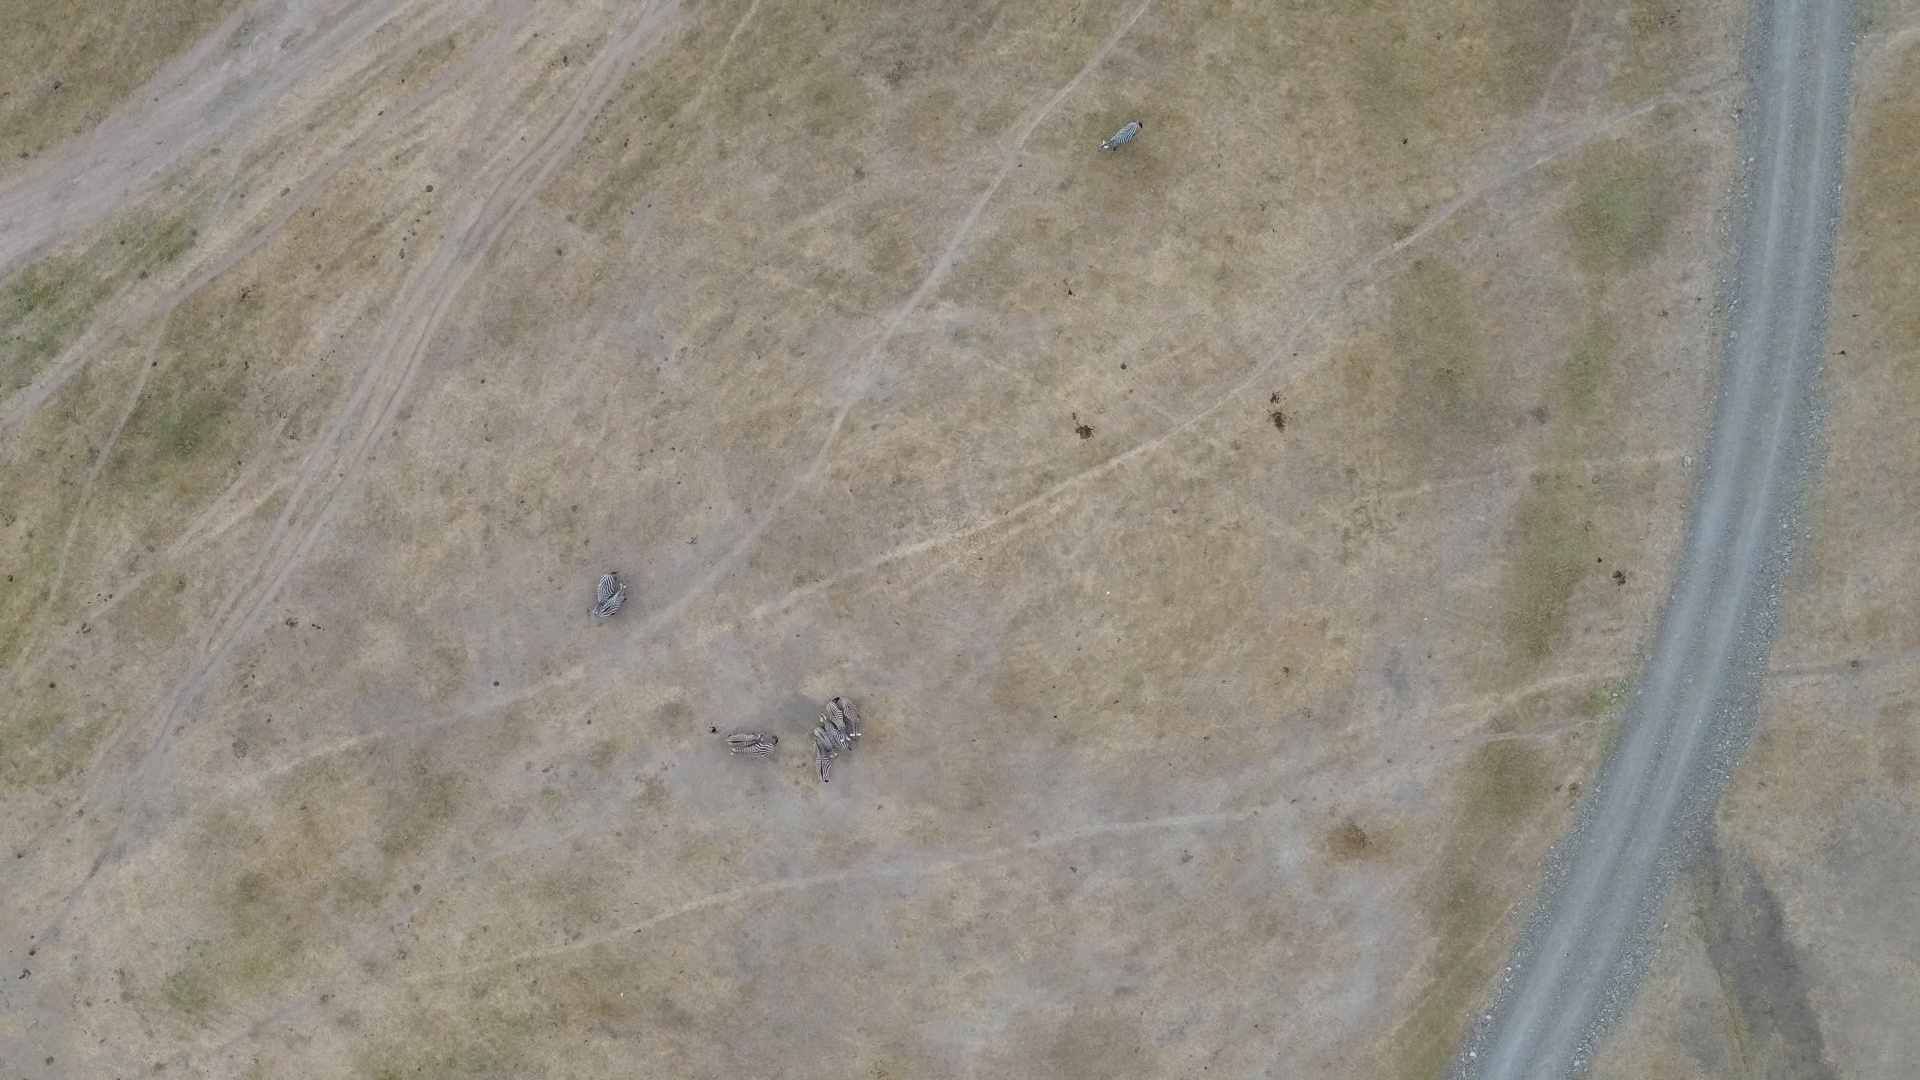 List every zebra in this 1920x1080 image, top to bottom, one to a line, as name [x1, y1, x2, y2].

zebra [1102, 122, 1143, 151]
zebra [593, 571, 616, 609]
zebra [598, 585, 627, 619]
zebra [840, 697, 862, 735]
zebra [828, 705, 853, 742]
zebra [821, 719, 846, 751]
zebra [812, 724, 837, 758]
zebra [720, 733, 766, 746]
zebra [812, 736, 830, 781]
zebra [729, 743, 775, 759]